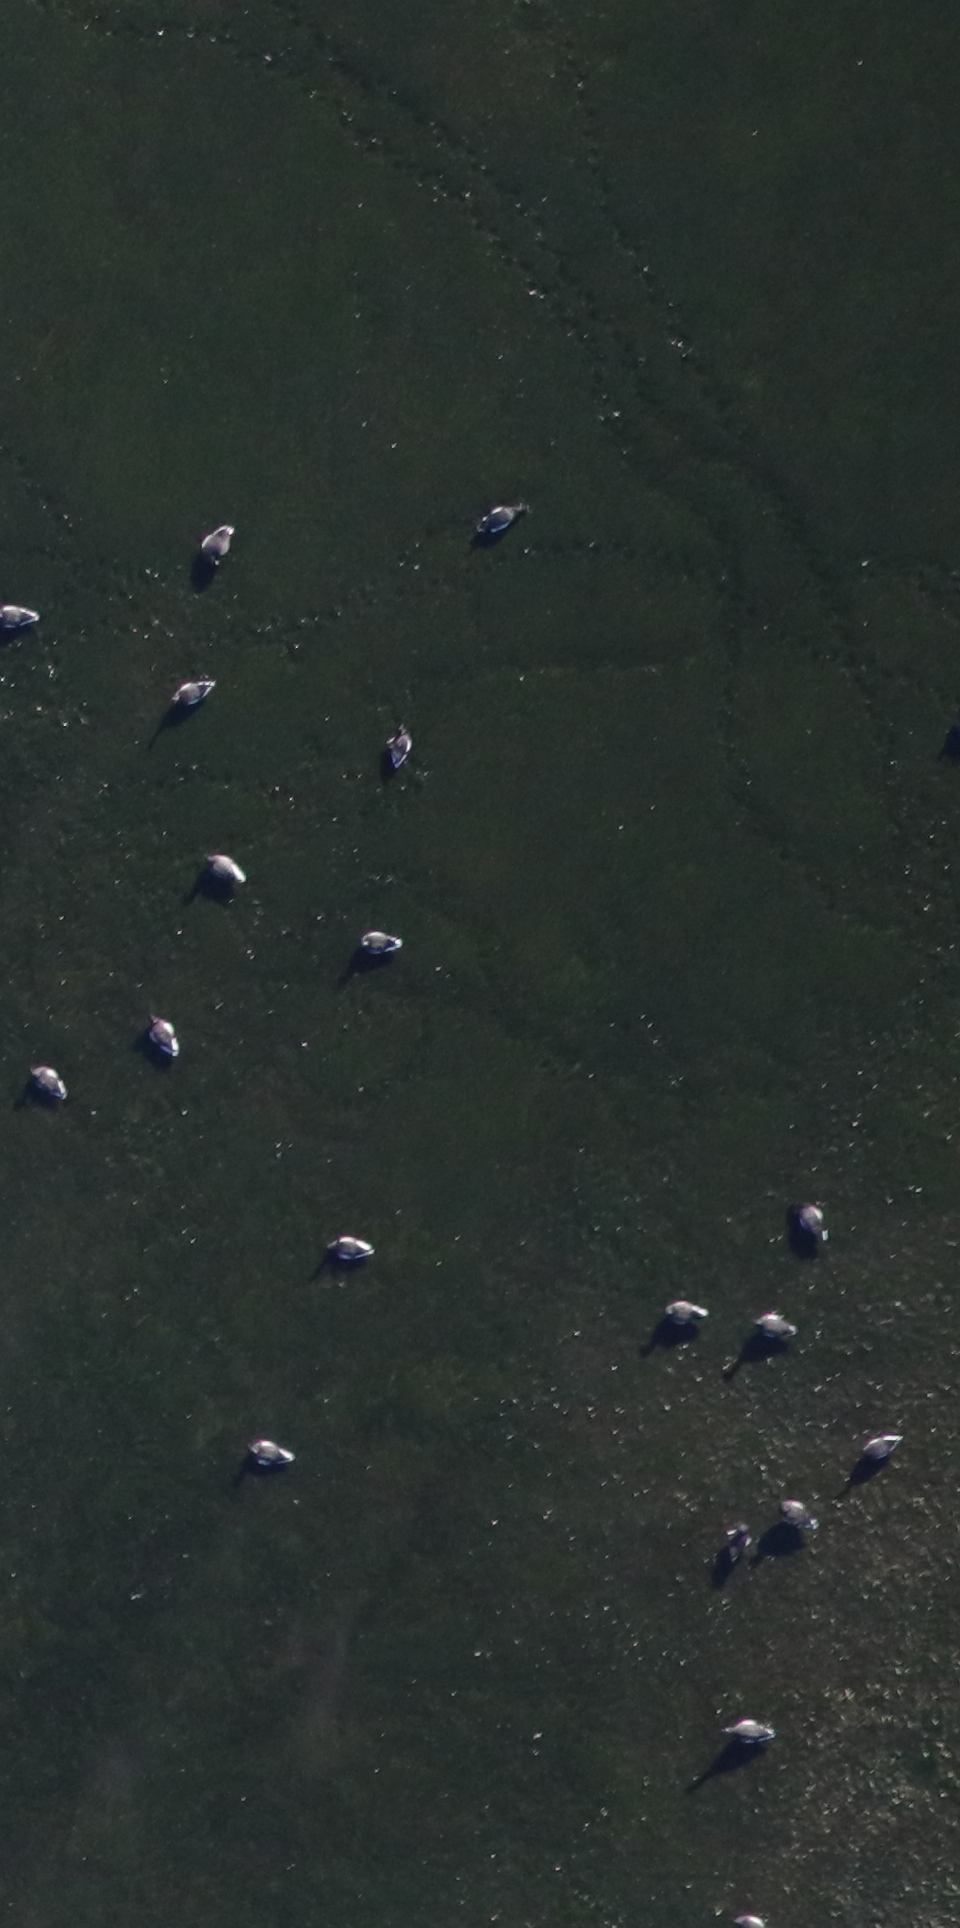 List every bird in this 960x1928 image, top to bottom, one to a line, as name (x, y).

brant (501, 520)
brant (218, 546)
brant (16, 618)
brant (193, 693)
brant (401, 749)
brant (228, 867)
brant (382, 943)
brant (163, 1035)
brant (48, 1083)
brant (809, 1221)
brant (349, 1251)
brant (684, 1313)
brant (776, 1326)
brant (882, 1450)
brant (270, 1454)
brant (796, 1515)
brant (734, 1538)
brant (750, 1732)